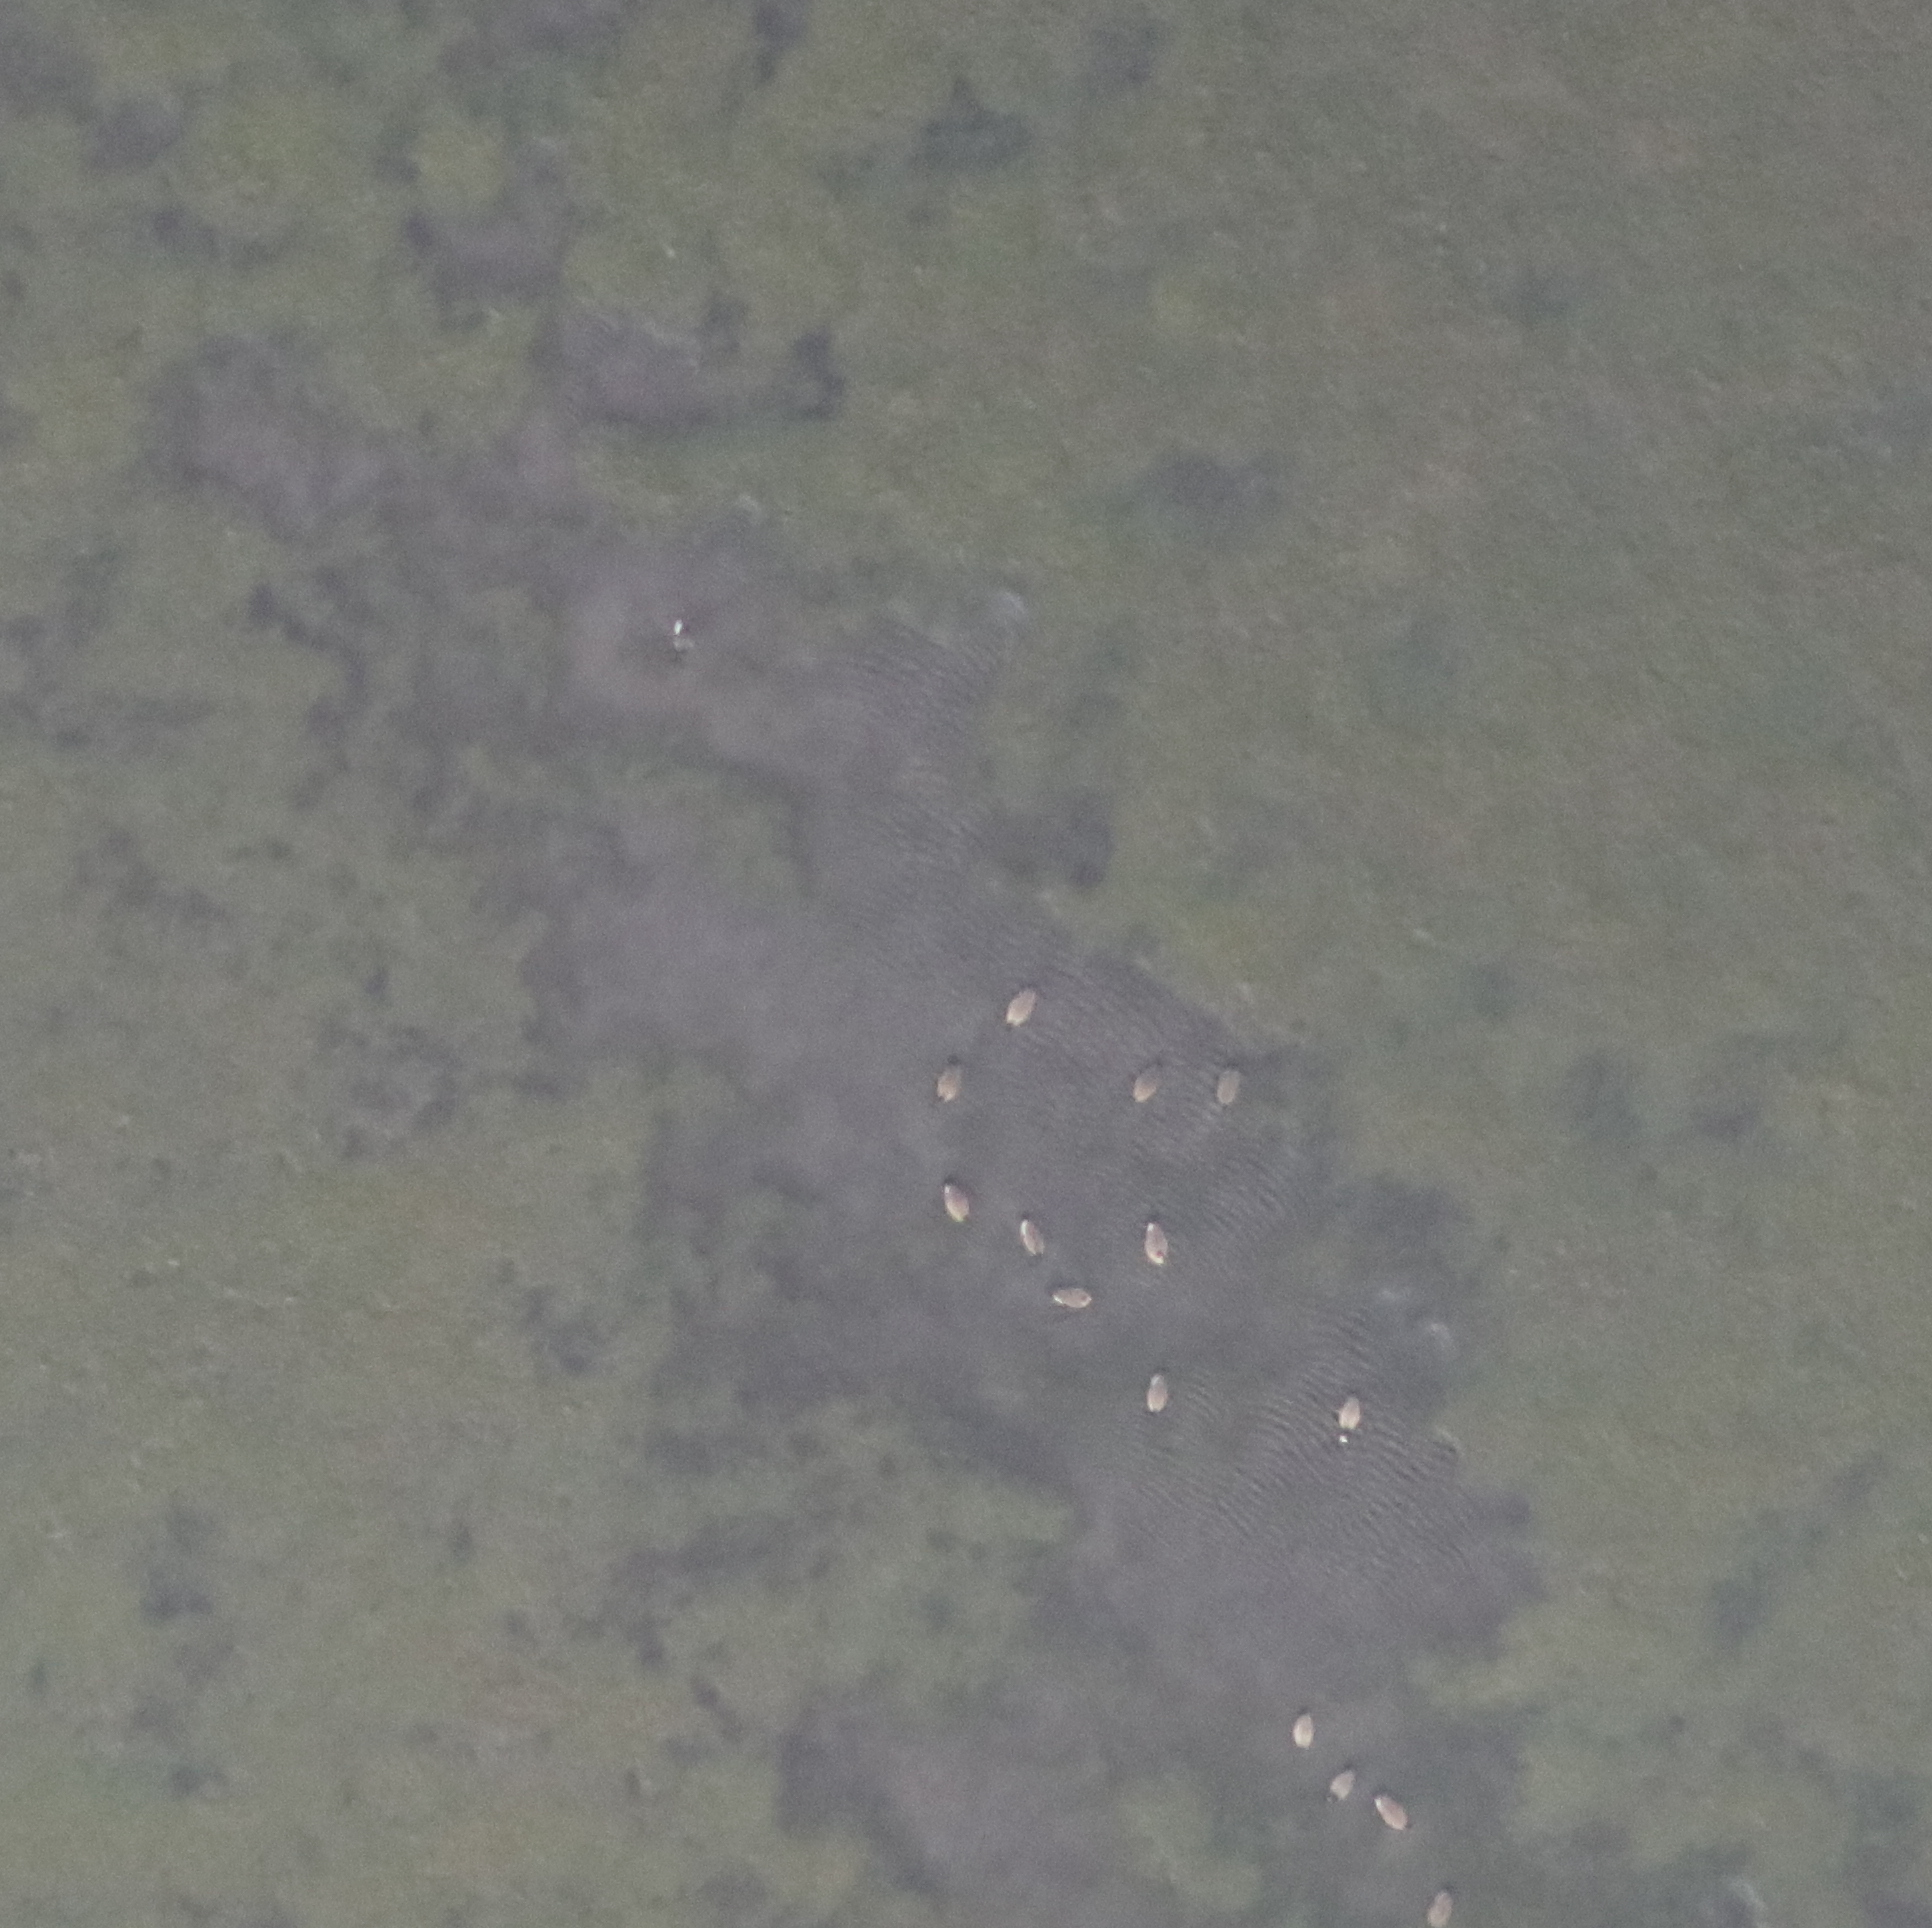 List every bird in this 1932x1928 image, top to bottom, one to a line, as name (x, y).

Canada goose (1018, 1016)
Canada goose (1148, 1087)
Canada goose (951, 1089)
Canada goose (1226, 1093)
Canada goose (956, 1203)
Canada goose (1032, 1236)
Canada goose (1156, 1242)
Canada goose (1074, 1297)
Canada goose (1157, 1393)
Canada goose (1346, 1417)
Canada goose (1302, 1728)
Canada goose (1340, 1792)
Canada goose (1391, 1810)
Canada goose (1442, 1918)